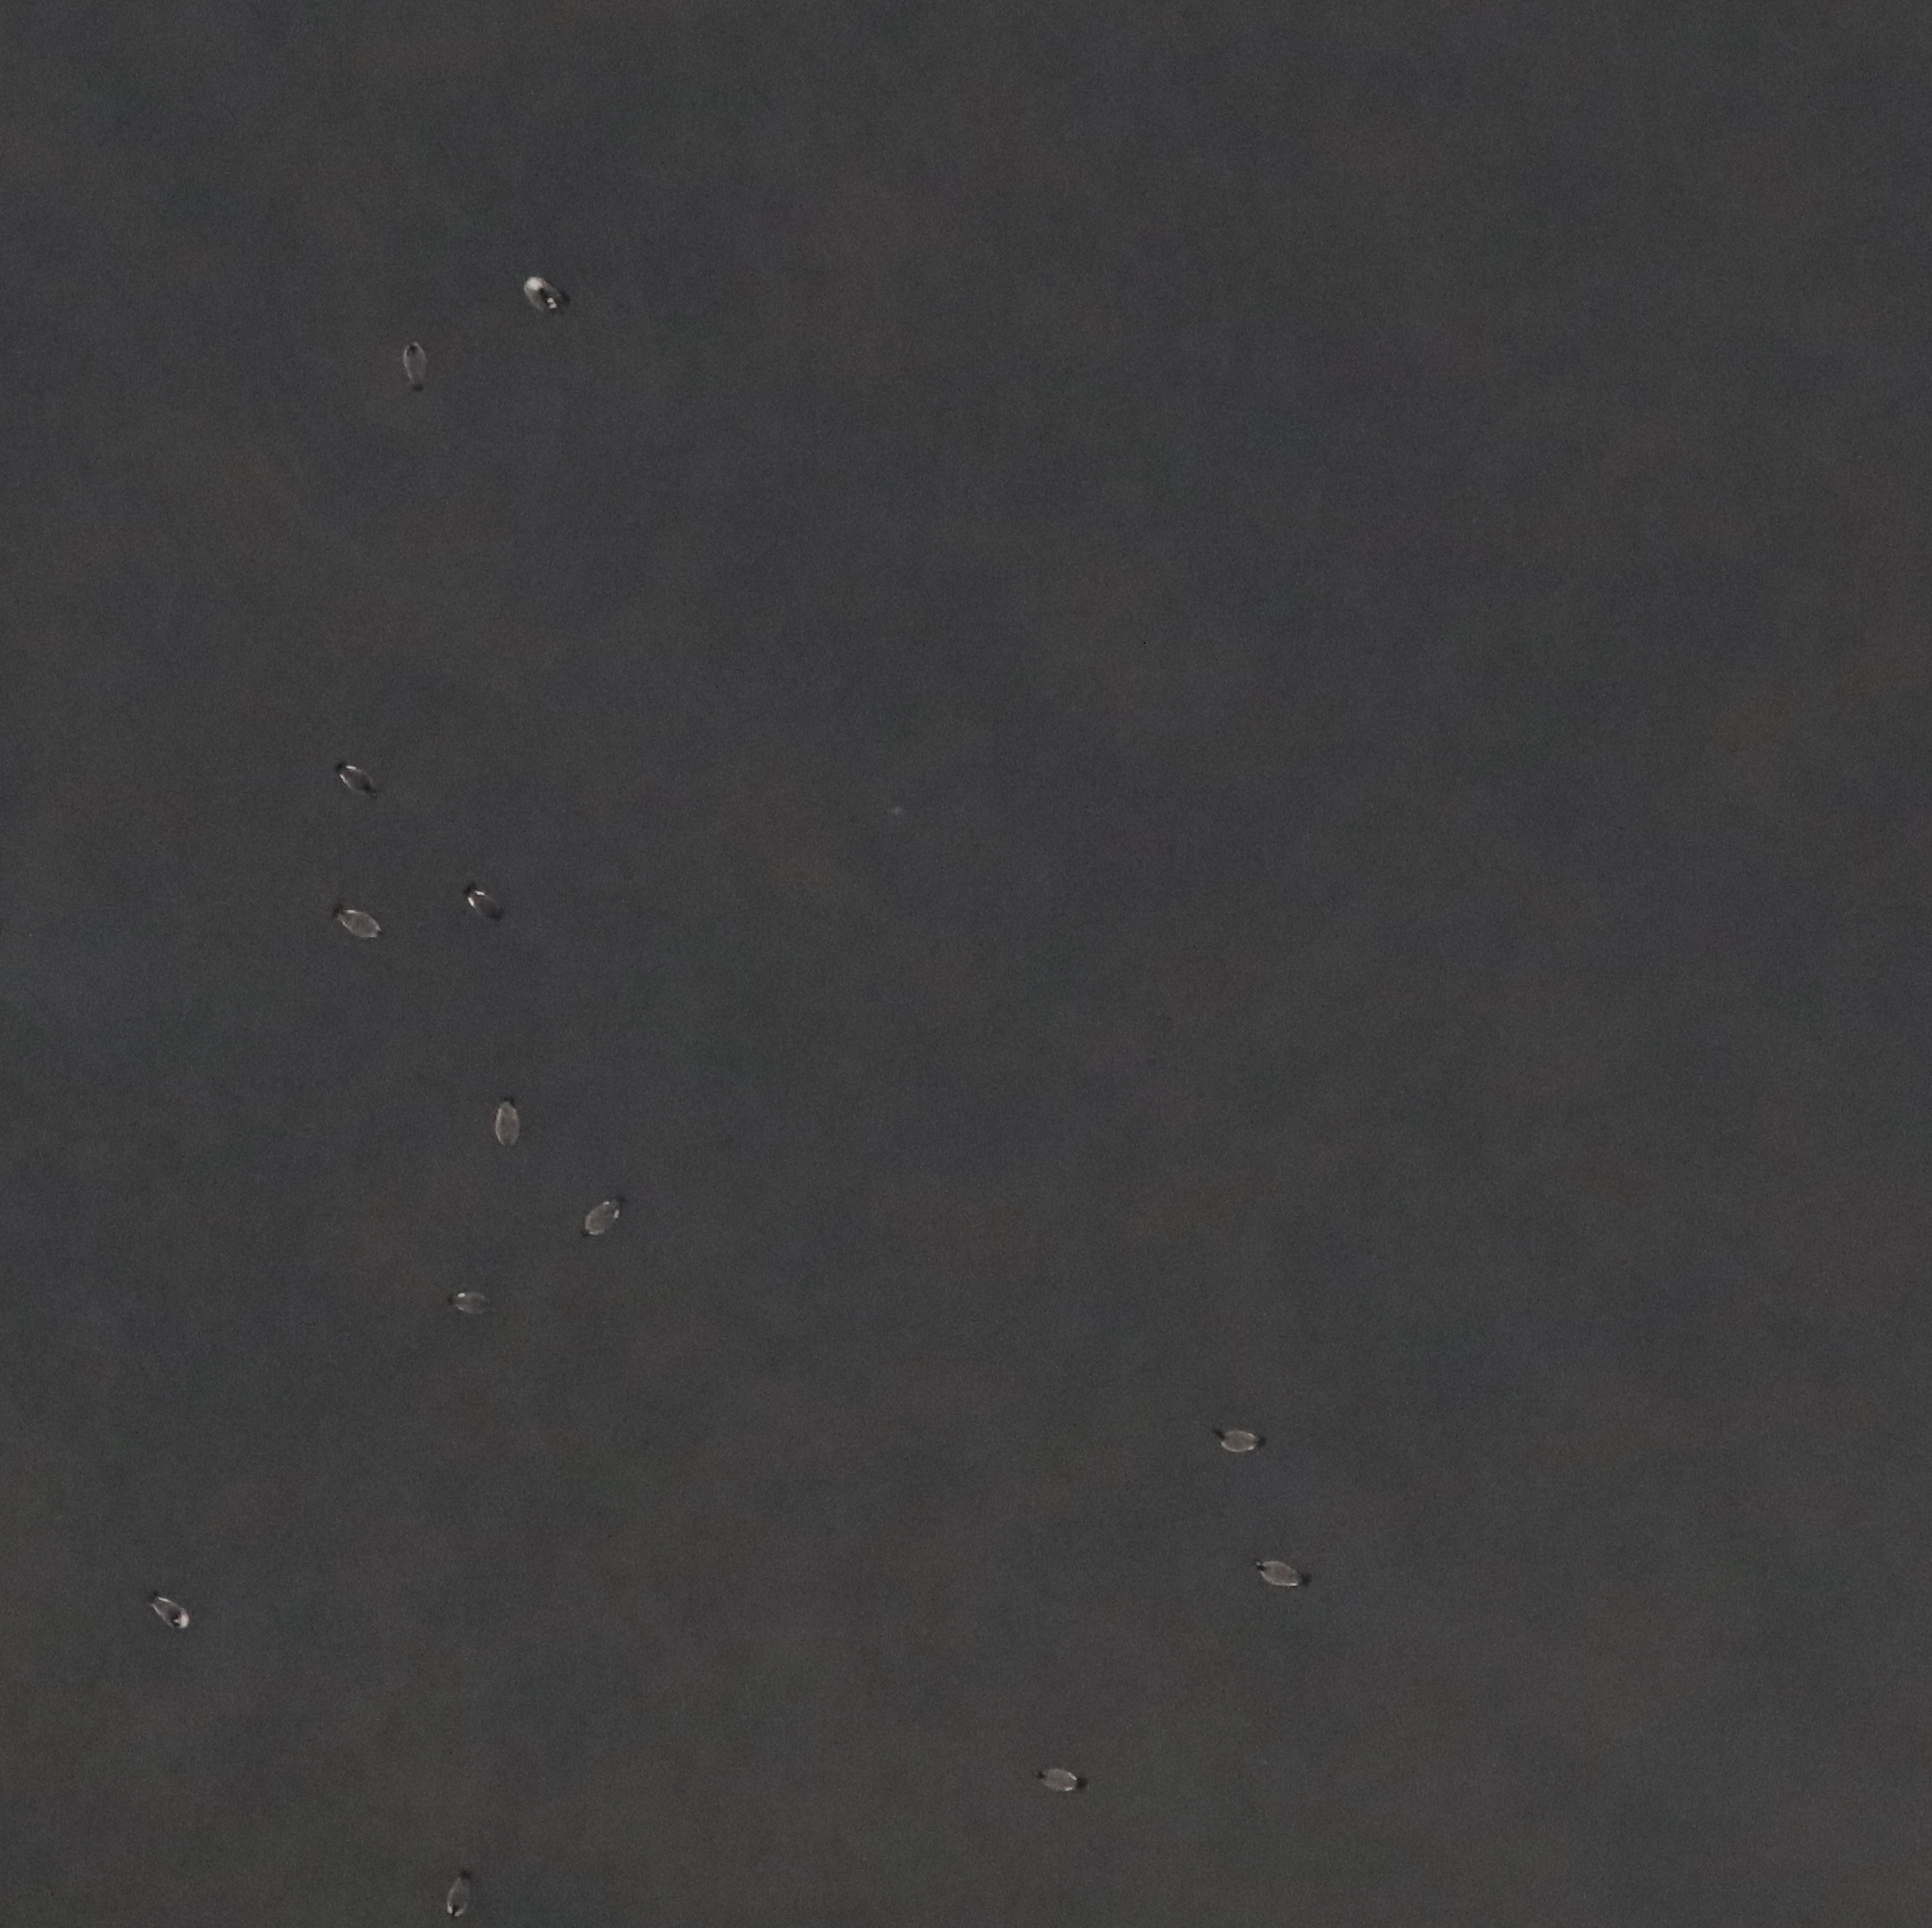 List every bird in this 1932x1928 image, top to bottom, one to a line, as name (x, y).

Canada goose (542, 296)
Canada goose (415, 365)
Canada goose (351, 778)
Canada goose (483, 903)
Canada goose (359, 925)
Canada goose (507, 1125)
Canada goose (602, 1217)
Canada goose (476, 1296)
Canada goose (1239, 1441)
Canada goose (1282, 1574)
Canada goose (168, 1609)
Canada goose (1060, 1778)
Canada goose (460, 1897)